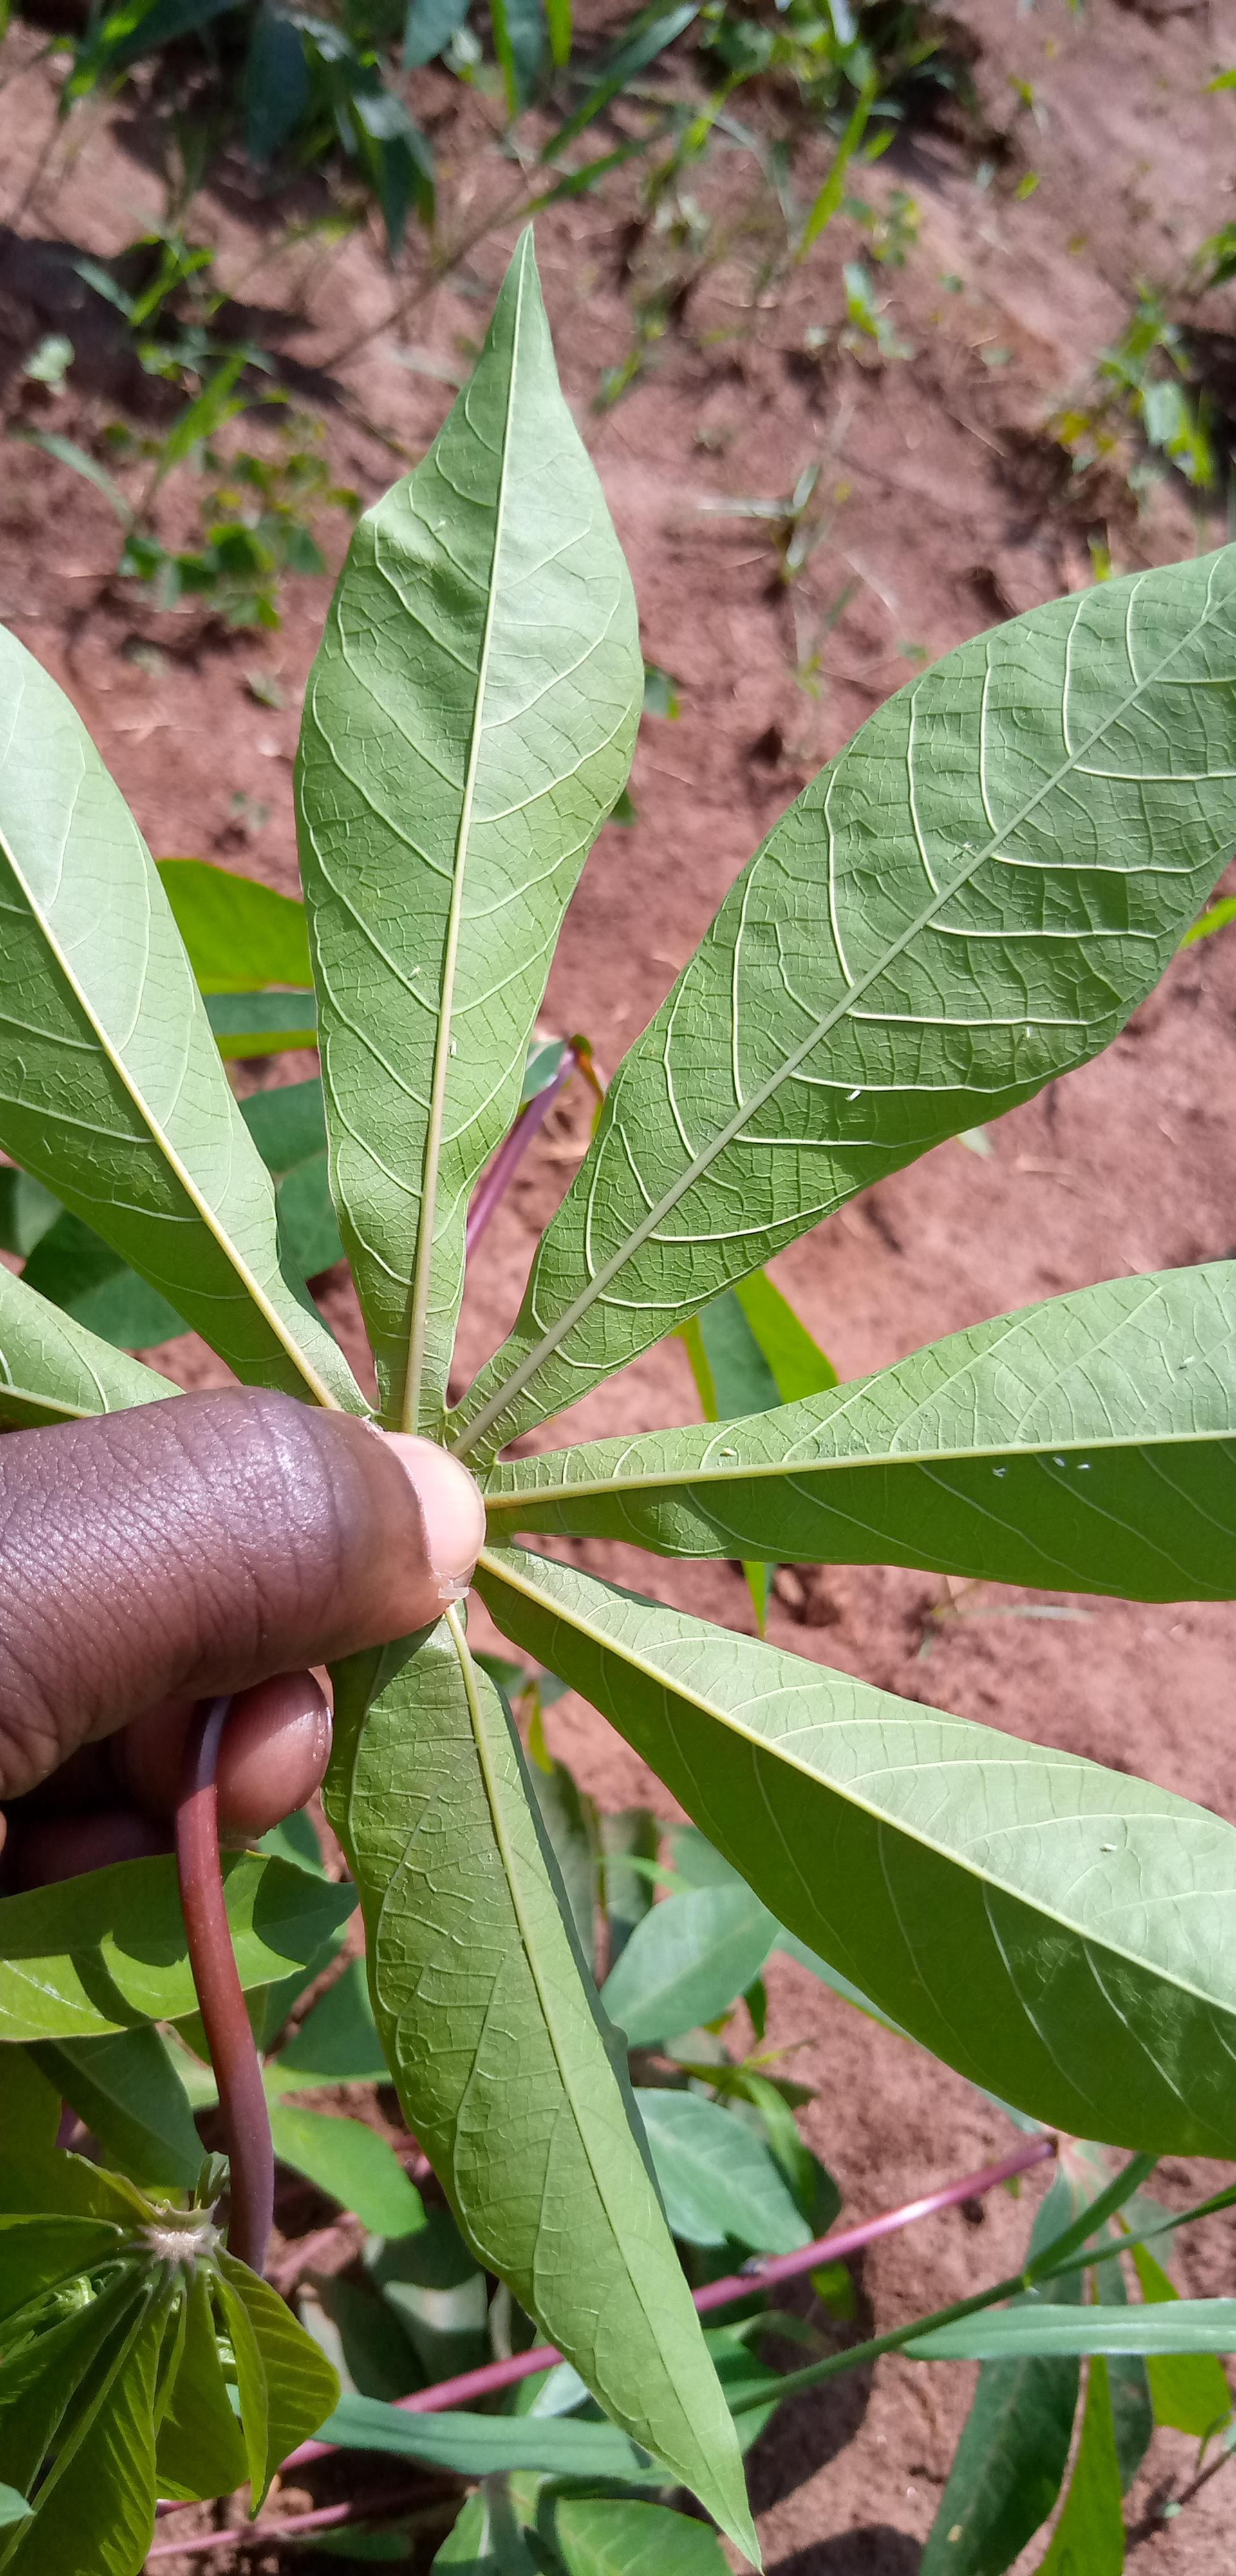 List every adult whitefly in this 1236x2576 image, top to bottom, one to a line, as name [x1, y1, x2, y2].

whitefly [438, 515, 451, 536]
whitefly [957, 837, 971, 853]
whitefly [406, 963, 429, 981]
whitefly [1020, 1022, 1037, 1045]
whitefly [442, 1035, 464, 1059]
whitefly [844, 1084, 863, 1106]
whitefly [1177, 1350, 1200, 1371]
whitefly [718, 1444, 740, 1463]
whitefly [1049, 1453, 1065, 1468]
whitefly [1077, 1460, 1096, 1474]
whitefly [988, 1461, 1010, 1480]
whitefly [1097, 1837, 1121, 1856]